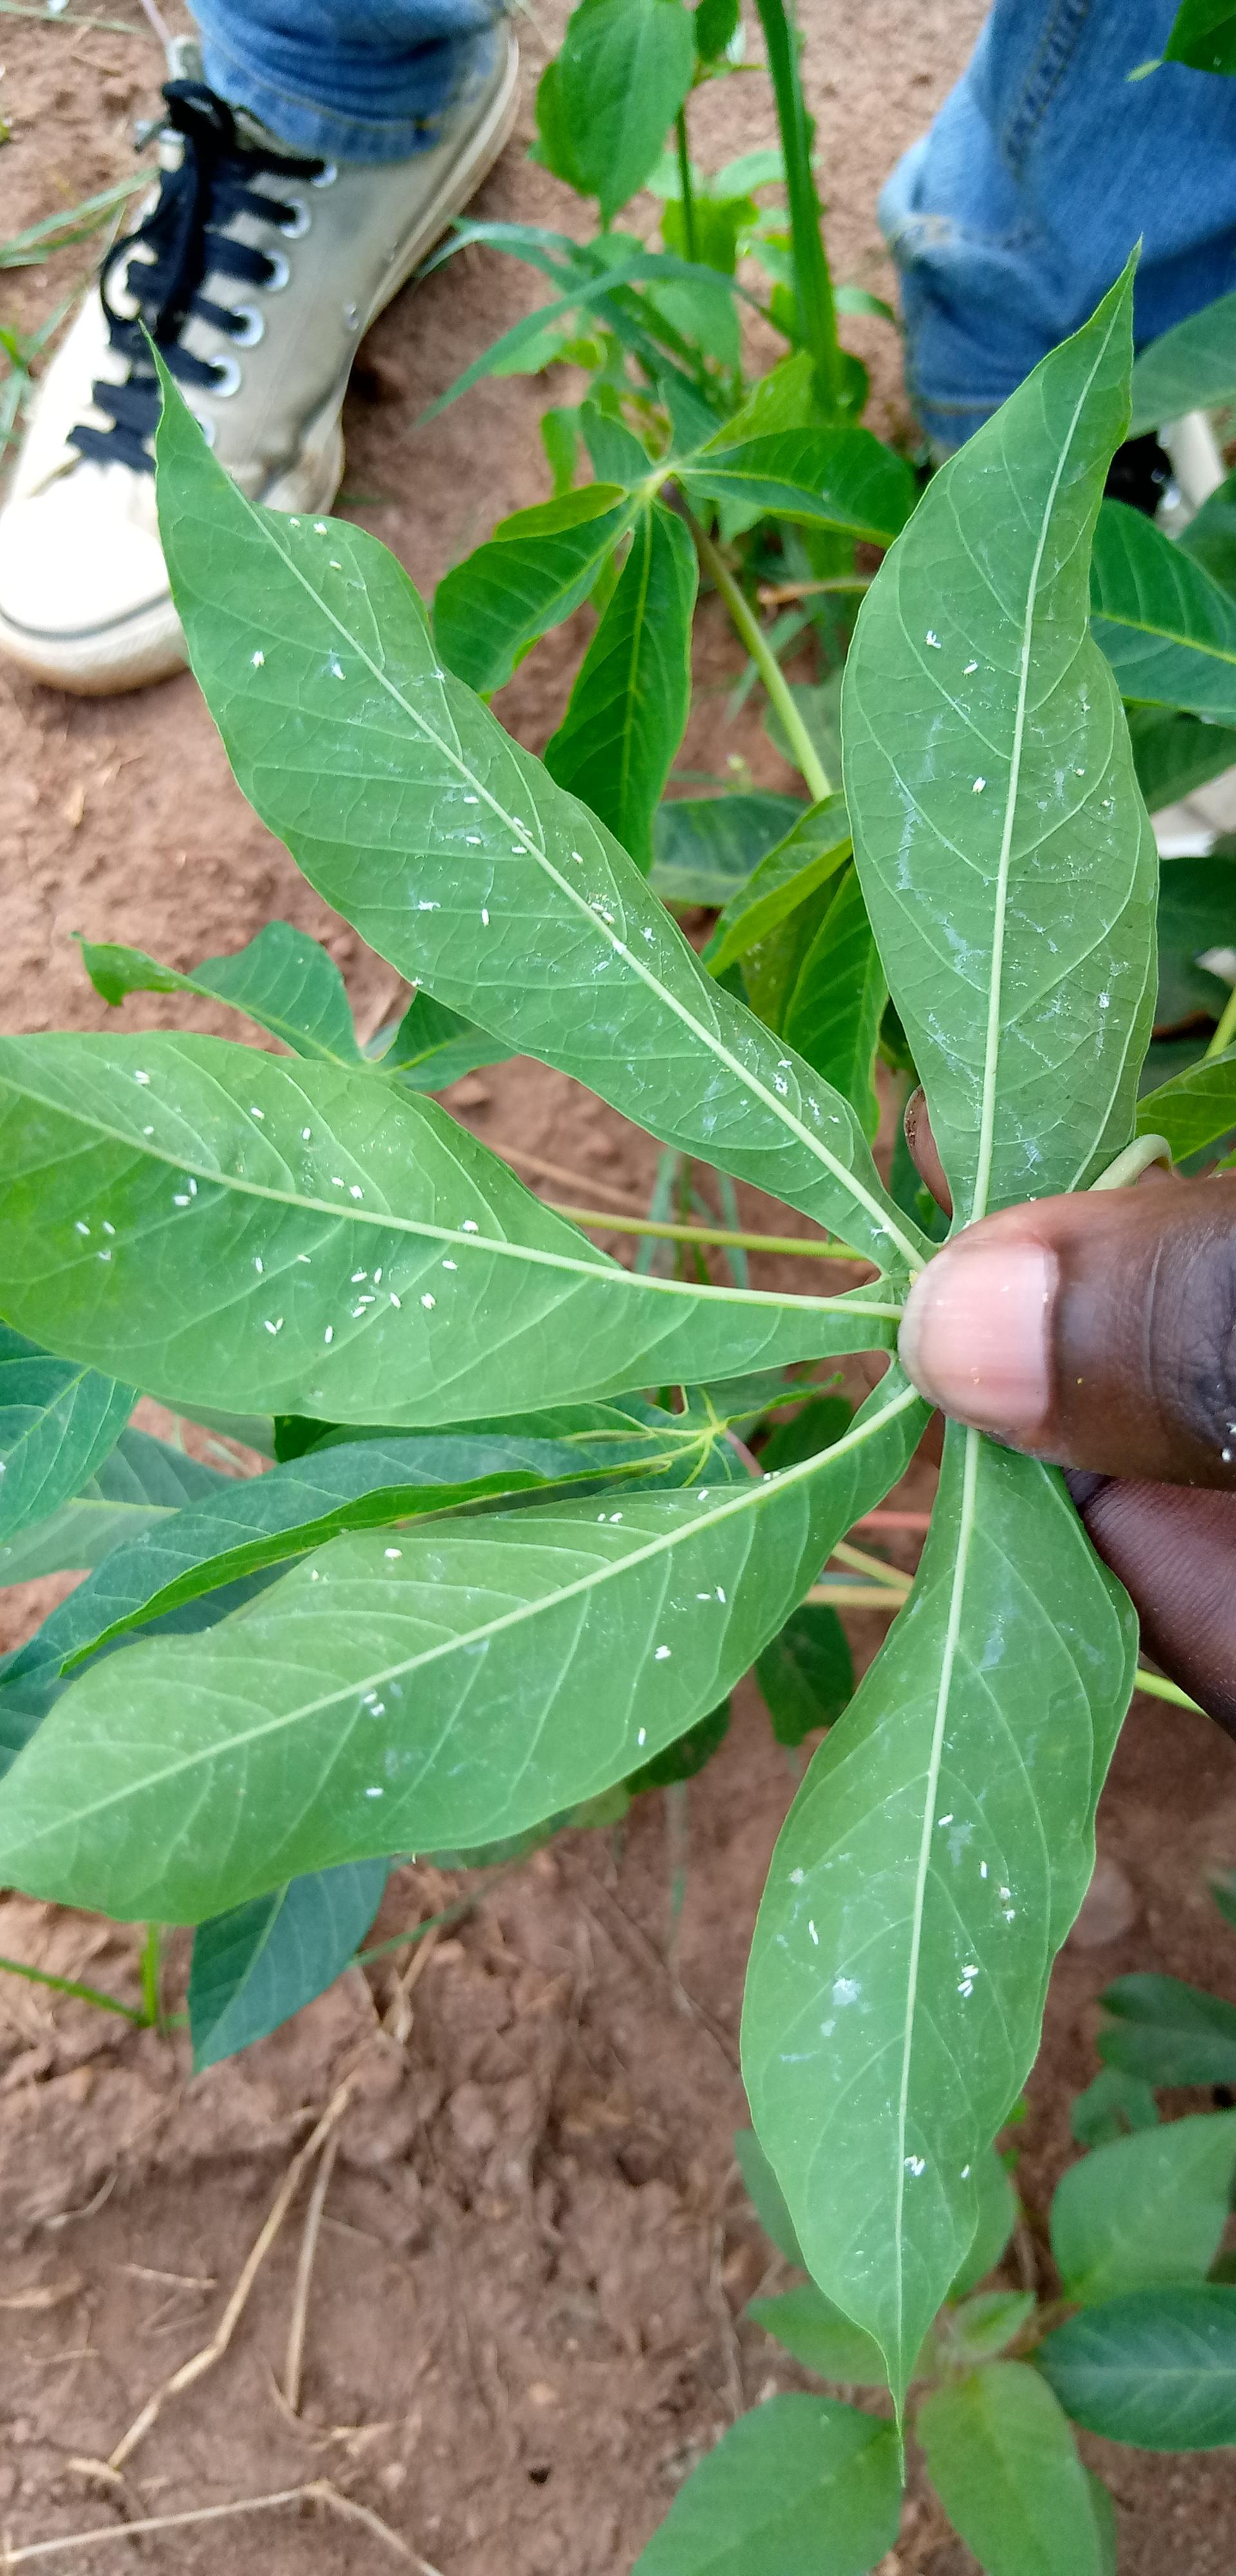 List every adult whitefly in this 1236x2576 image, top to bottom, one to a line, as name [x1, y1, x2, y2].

whitefly [287, 515, 301, 531]
whitefly [309, 519, 330, 536]
whitefly [325, 556, 344, 574]
whitefly [922, 627, 944, 652]
whitefly [248, 648, 267, 670]
whitefly [328, 657, 346, 683]
whitefly [962, 659, 980, 677]
whitefly [429, 663, 447, 685]
whitefly [1074, 764, 1087, 780]
whitefly [970, 775, 987, 798]
whitefly [458, 792, 482, 807]
whitefly [509, 813, 526, 827]
whitefly [520, 827, 537, 840]
whitefly [462, 831, 485, 850]
whitefly [506, 844, 530, 857]
whitefly [569, 848, 586, 866]
whitefly [414, 896, 446, 914]
whitefly [588, 900, 606, 912]
whitefly [478, 905, 495, 931]
whitefly [600, 910, 618, 926]
whitefly [637, 924, 659, 944]
whitefly [406, 974, 426, 990]
whitefly [1097, 989, 1112, 1012]
whitefly [774, 1056, 794, 1071]
whitefly [131, 1067, 155, 1088]
whitefly [772, 1074, 792, 1097]
whitefly [806, 1092, 823, 1119]
whitefly [247, 1104, 267, 1121]
whitefly [826, 1110, 842, 1128]
whitefly [138, 1121, 156, 1139]
whitefly [299, 1123, 314, 1144]
whitefly [327, 1172, 346, 1189]
whitefly [185, 1174, 202, 1197]
whitefly [346, 1184, 364, 1202]
whitefly [171, 1192, 192, 1208]
whitefly [459, 1215, 483, 1235]
whitefly [73, 1217, 91, 1238]
whitefly [100, 1218, 118, 1239]
whitefly [95, 1246, 113, 1266]
whitefly [294, 1251, 311, 1265]
whitefly [252, 1254, 264, 1275]
whitefly [438, 1258, 460, 1273]
whitefly [371, 1264, 385, 1285]
whitefly [386, 1289, 403, 1311]
whitefly [418, 1290, 437, 1312]
whitefly [356, 1291, 377, 1307]
whitefly [350, 1303, 368, 1321]
whitefly [270, 1314, 287, 1332]
whitefly [260, 1316, 278, 1335]
whitefly [321, 1323, 337, 1347]
whitefly [695, 1487, 711, 1503]
whitefly [595, 1510, 606, 1526]
whitefly [609, 1511, 622, 1524]
whitefly [380, 1546, 403, 1560]
whitefly [714, 1584, 728, 1604]
whitefly [693, 1589, 714, 1604]
whitefly [653, 1643, 673, 1662]
whitefly [359, 1689, 377, 1706]
whitefly [371, 1701, 388, 1718]
whitefly [637, 1726, 646, 1747]
whitefly [363, 1784, 386, 1799]
whitefly [935, 1810, 956, 1831]
whitefly [977, 1857, 989, 1880]
whitefly [996, 1885, 1012, 1901]
whitefly [1000, 1907, 1020, 1924]
whitefly [805, 1917, 821, 1947]
whitefly [959, 1959, 977, 1978]
whitefly [956, 1978, 974, 2000]
whitefly [901, 2153, 926, 2175]
whitefly [958, 2160, 975, 2184]